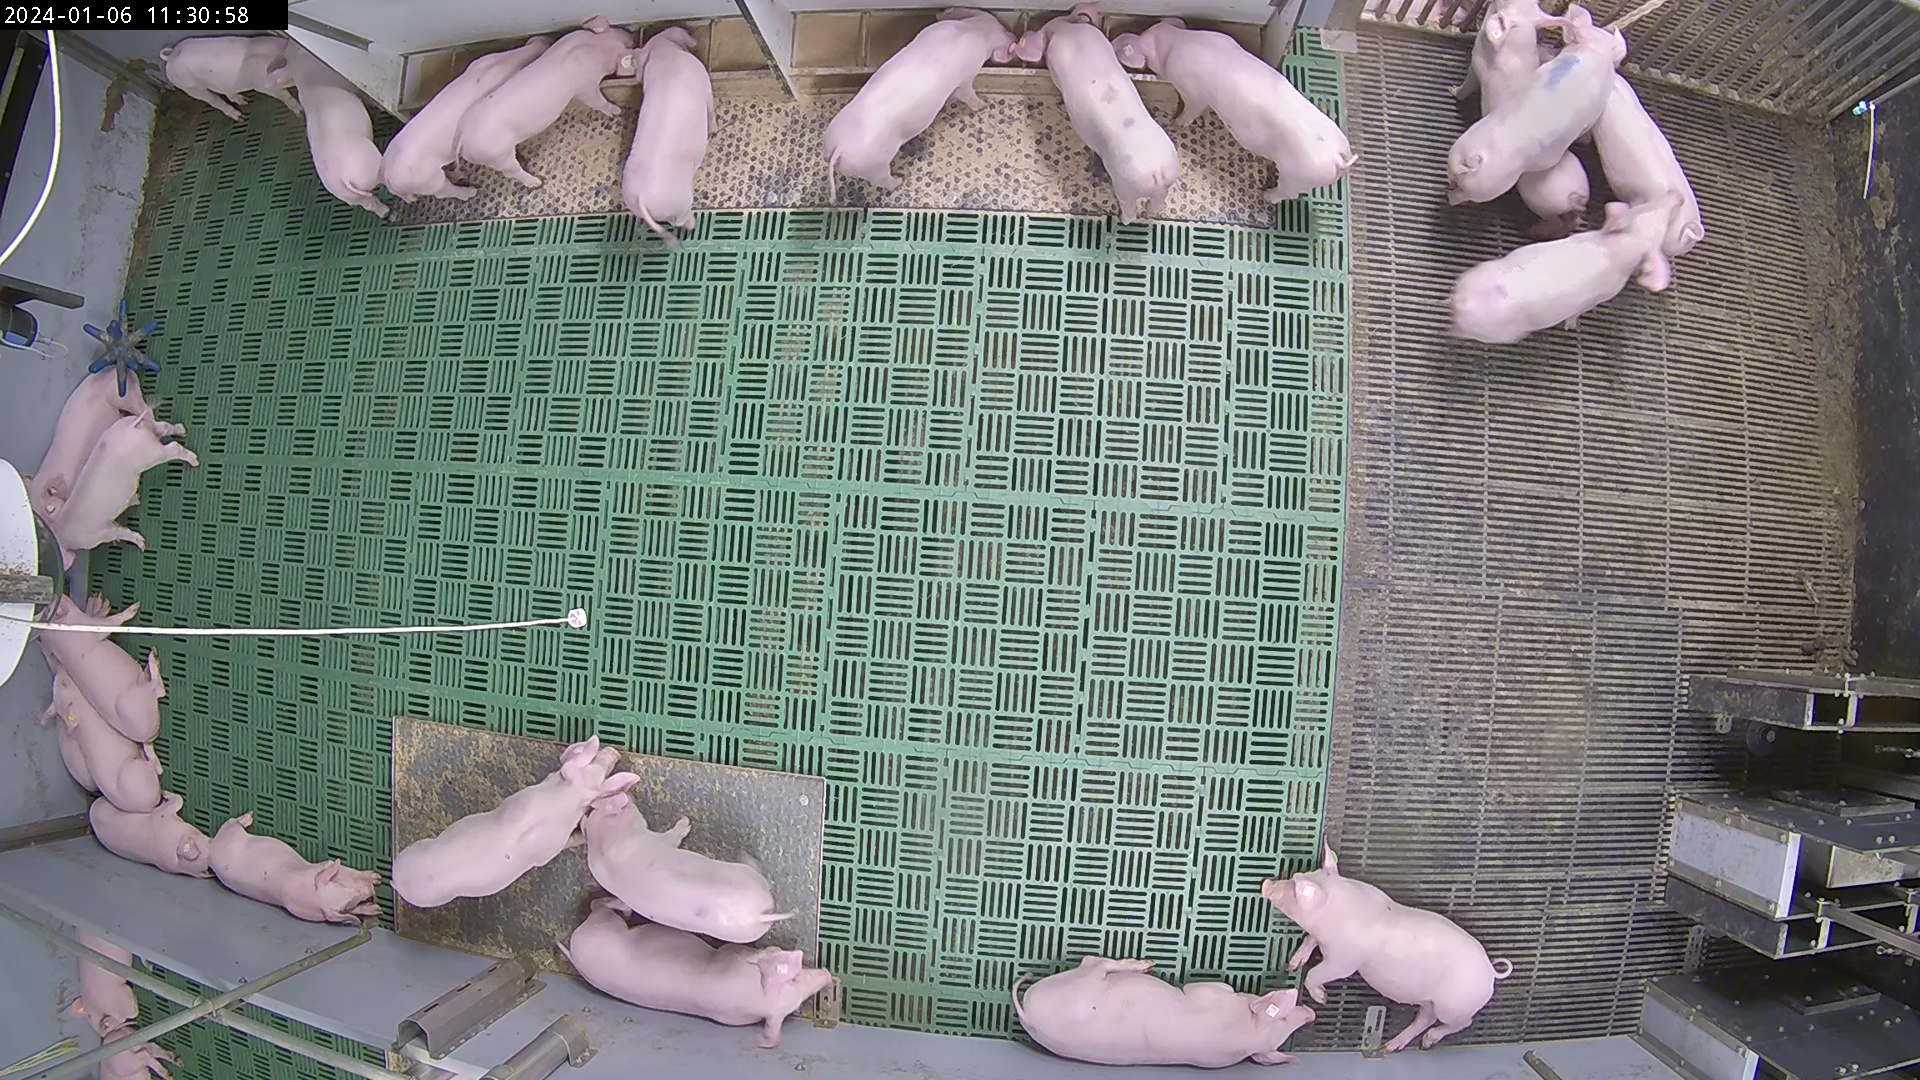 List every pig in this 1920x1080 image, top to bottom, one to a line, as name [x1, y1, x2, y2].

pig [1447, 0, 1624, 206]
pig [1450, 2, 1589, 238]
pig [1012, 3, 1182, 223]
pig [826, 7, 1018, 200]
pig [454, 14, 636, 189]
pig [1113, 14, 1355, 202]
pig [615, 24, 716, 248]
pig [160, 30, 302, 123]
pig [381, 35, 557, 206]
pig [266, 40, 394, 223]
pig [1591, 72, 1710, 257]
pig [1440, 191, 1689, 347]
pig [24, 364, 151, 526]
pig [39, 405, 201, 570]
pig [33, 593, 103, 792]
pig [40, 595, 165, 744]
pig [37, 662, 167, 812]
pig [393, 734, 640, 908]
pig [90, 791, 216, 880]
pig [577, 791, 791, 943]
pig [203, 808, 384, 927]
pig [1260, 835, 1510, 1053]
pig [554, 893, 836, 1048]
pig [66, 931, 138, 1036]
pig [1013, 954, 1319, 1071]
pig [95, 1021, 182, 1079]